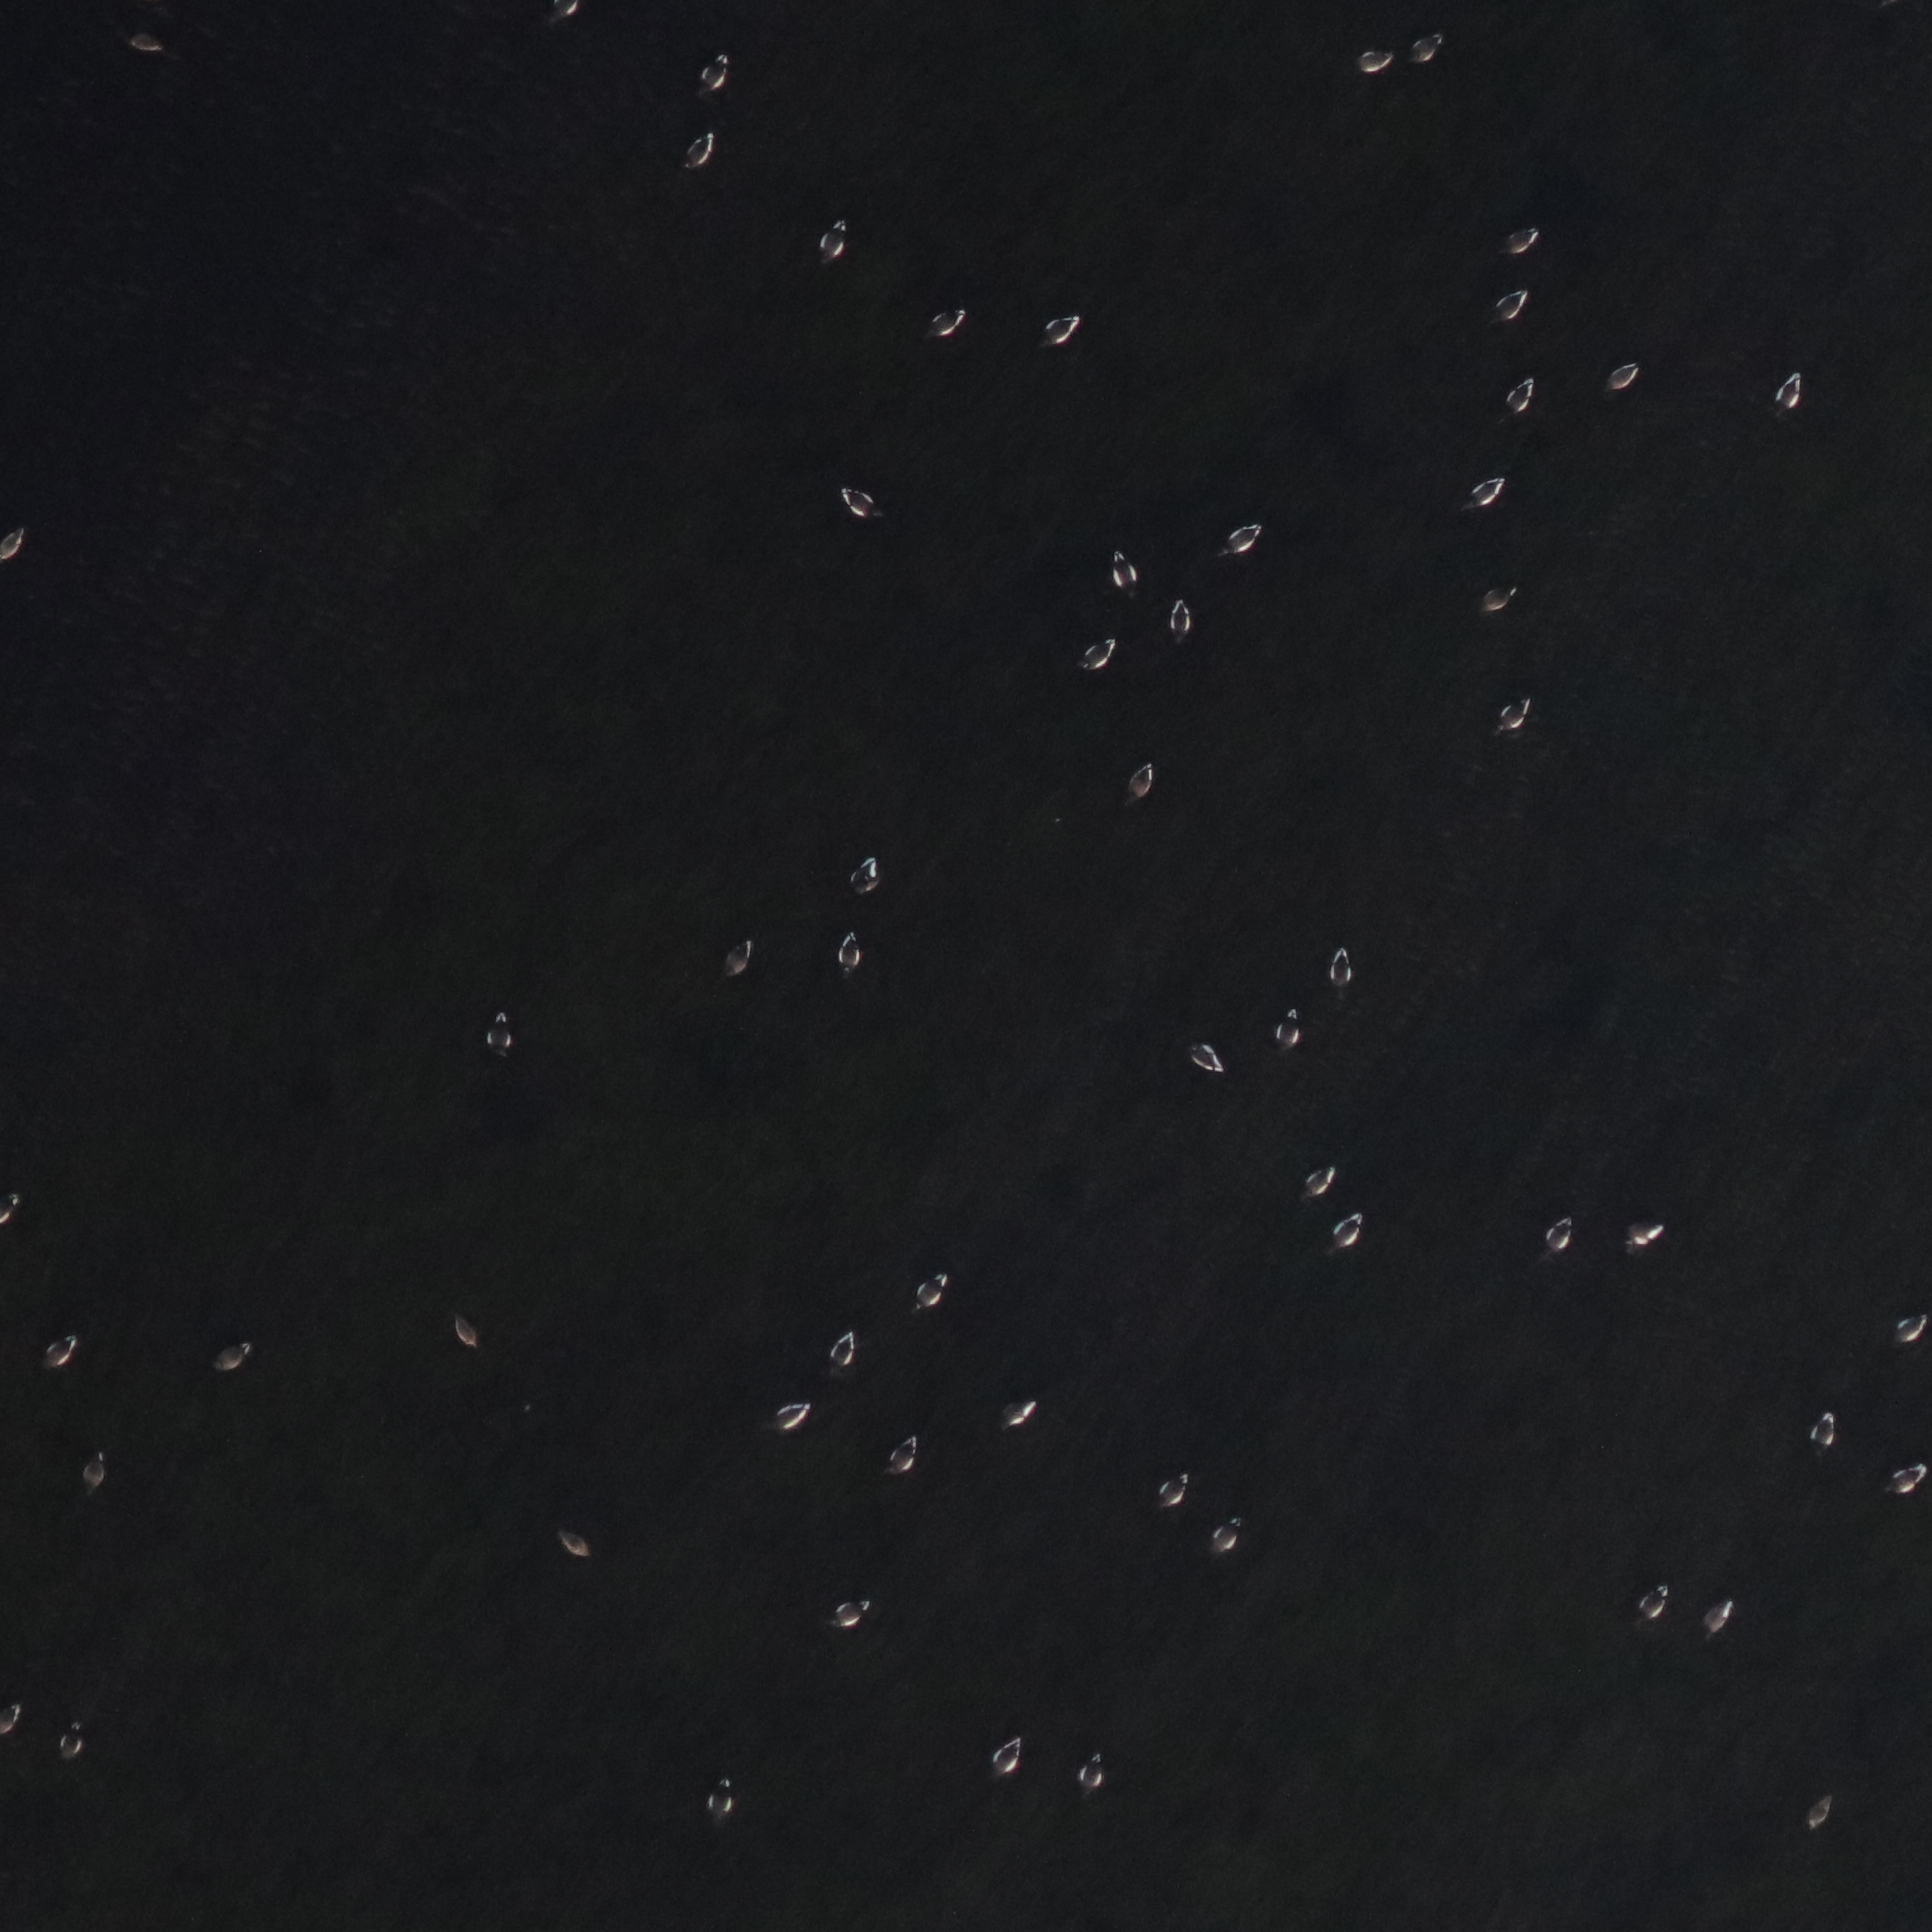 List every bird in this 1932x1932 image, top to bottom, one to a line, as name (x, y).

other bird (141, 44)
brant (1421, 48)
brant (1374, 62)
brant (715, 76)
brant (698, 152)
brant (834, 243)
brant (1519, 243)
brant (1510, 307)
brant (947, 324)
brant (1059, 330)
brant (1619, 379)
brant (1788, 395)
brant (1519, 401)
brant (1486, 494)
brant (862, 503)
brant (1242, 542)
other bird (15, 544)
brant (1123, 574)
brant (1496, 600)
brant (1180, 621)
brant (1098, 656)
brant (1513, 717)
brant (1141, 783)
brant (867, 877)
brant (849, 955)
brant (737, 958)
brant (1340, 971)
brant (1287, 1033)
brant (500, 1037)
brant (1206, 1057)
brant (1318, 1183)
brant (1347, 1233)
brant (1641, 1233)
brant (1557, 1237)
brant (931, 1292)
brant (1910, 1329)
brant (467, 1331)
brant (59, 1351)
brant (843, 1351)
brant (232, 1355)
brant (1018, 1411)
brant (789, 1416)
brant (1823, 1432)
brant (902, 1457)
brant (94, 1472)
brant (1903, 1478)
brant (1173, 1491)
brant (1226, 1534)
other bird (575, 1548)
brant (1652, 1602)
brant (850, 1613)
brant (1716, 1616)
brant (72, 1735)
brant (1006, 1757)
brant (1091, 1775)
brant (722, 1802)
other bird (1815, 1812)